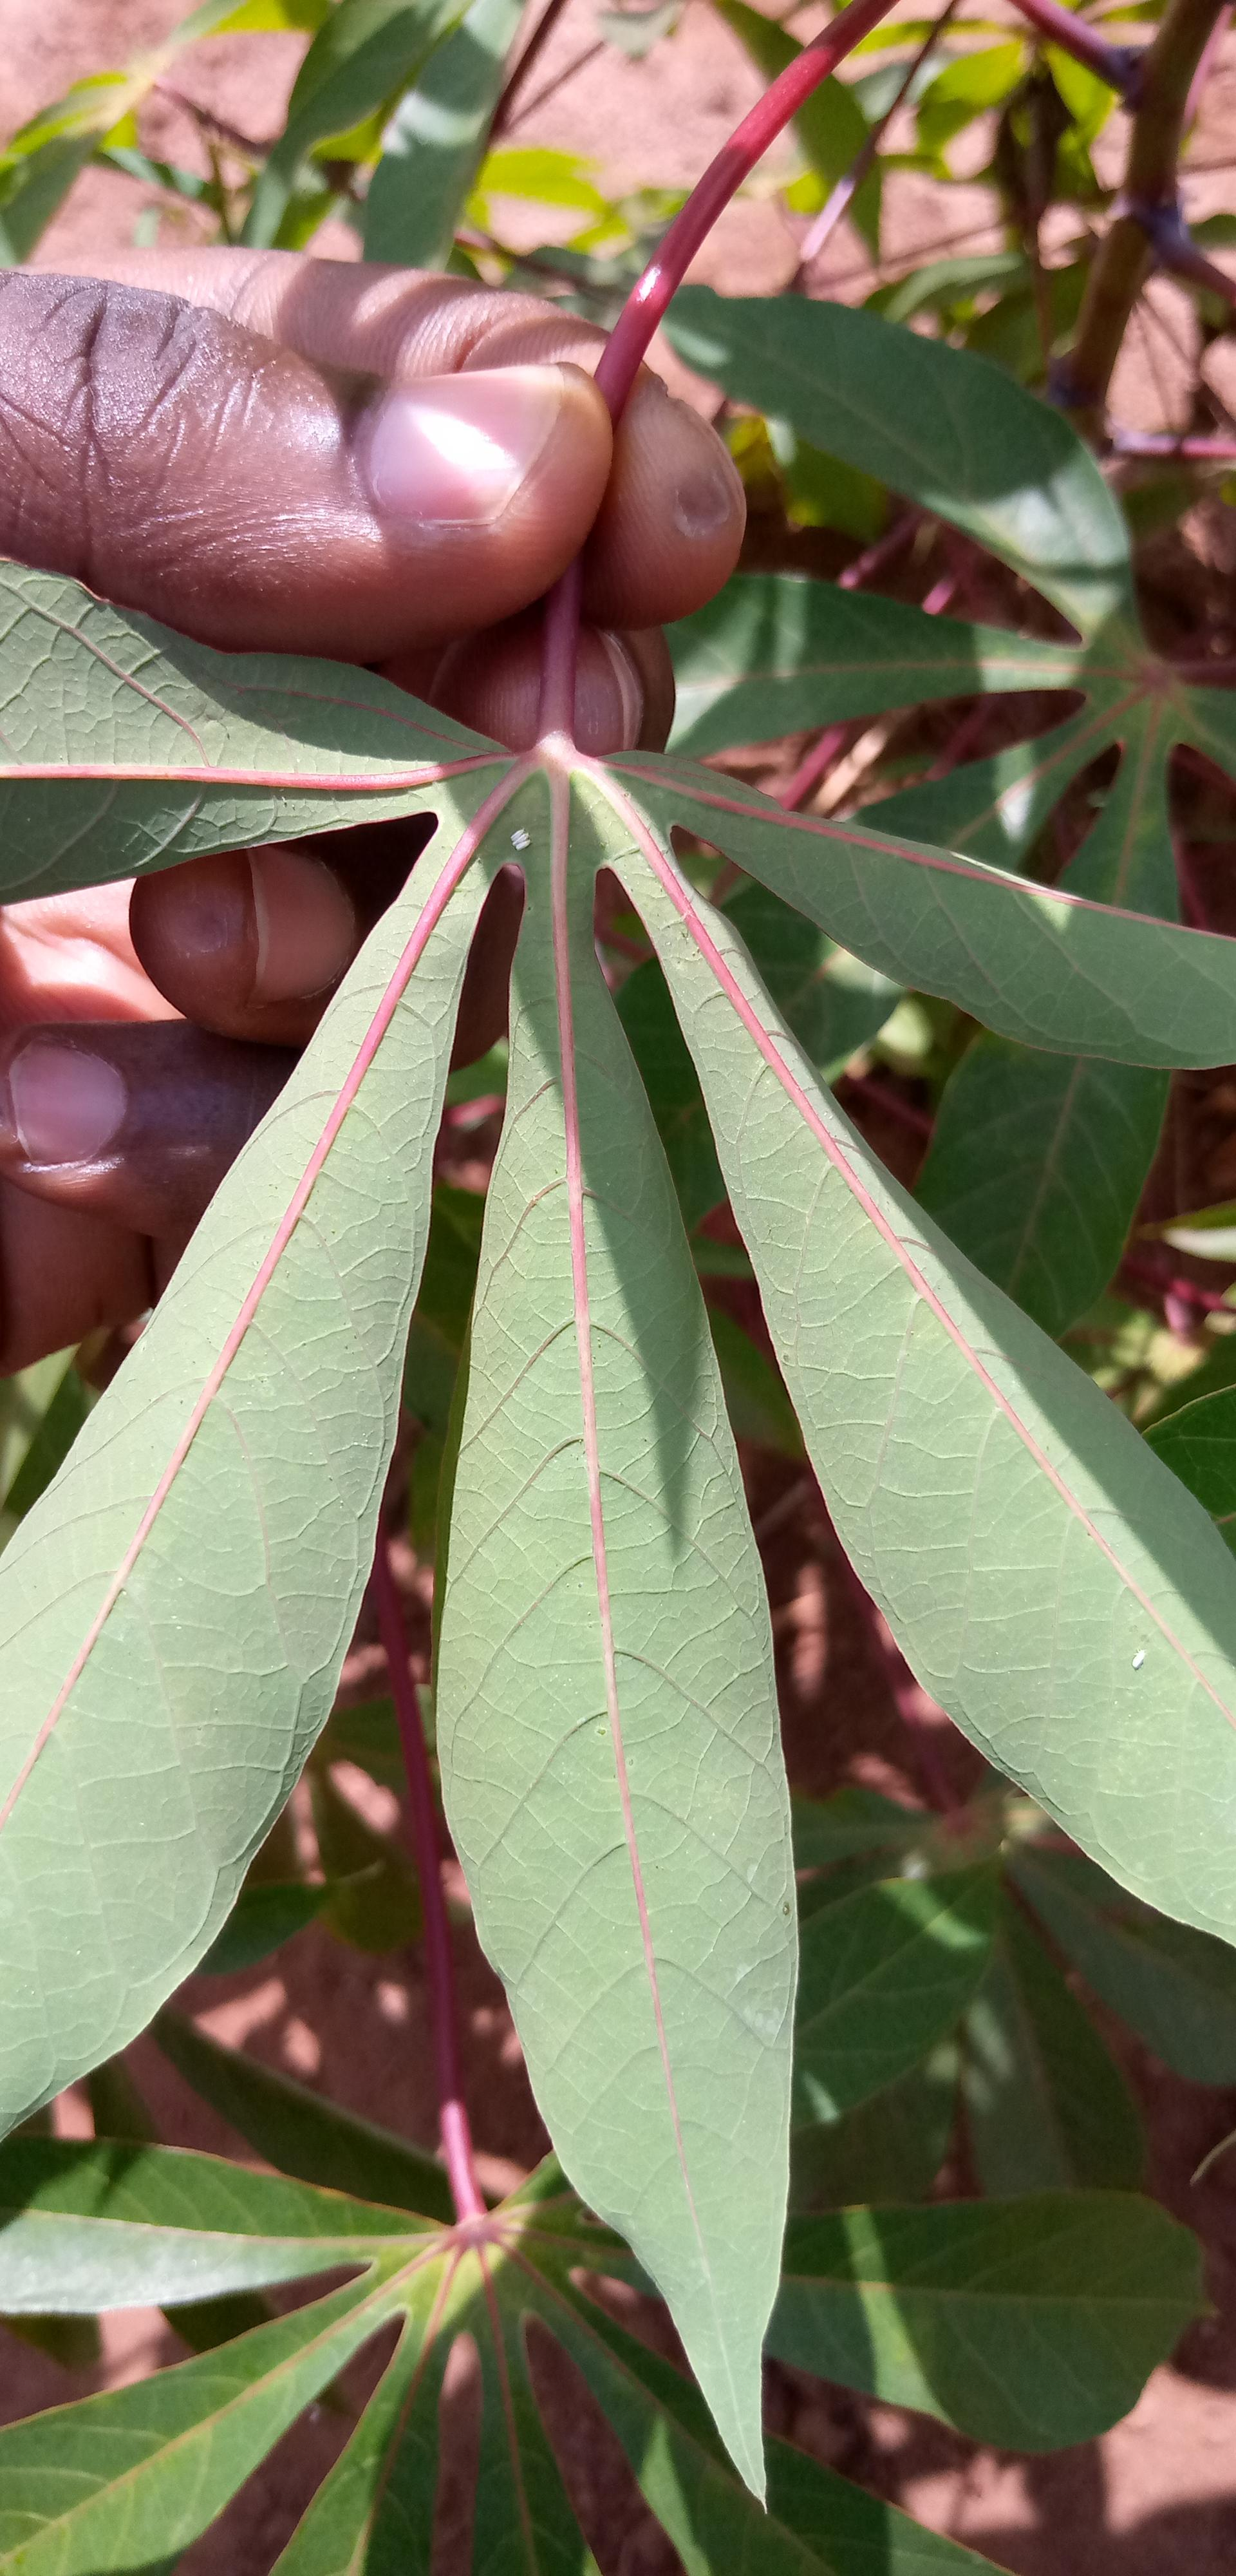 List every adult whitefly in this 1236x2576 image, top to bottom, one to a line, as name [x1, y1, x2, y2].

whitefly [501, 815, 538, 867]
whitefly [506, 824, 537, 860]
whitefly [506, 824, 533, 857]
whitefly [1122, 1642, 1156, 1687]